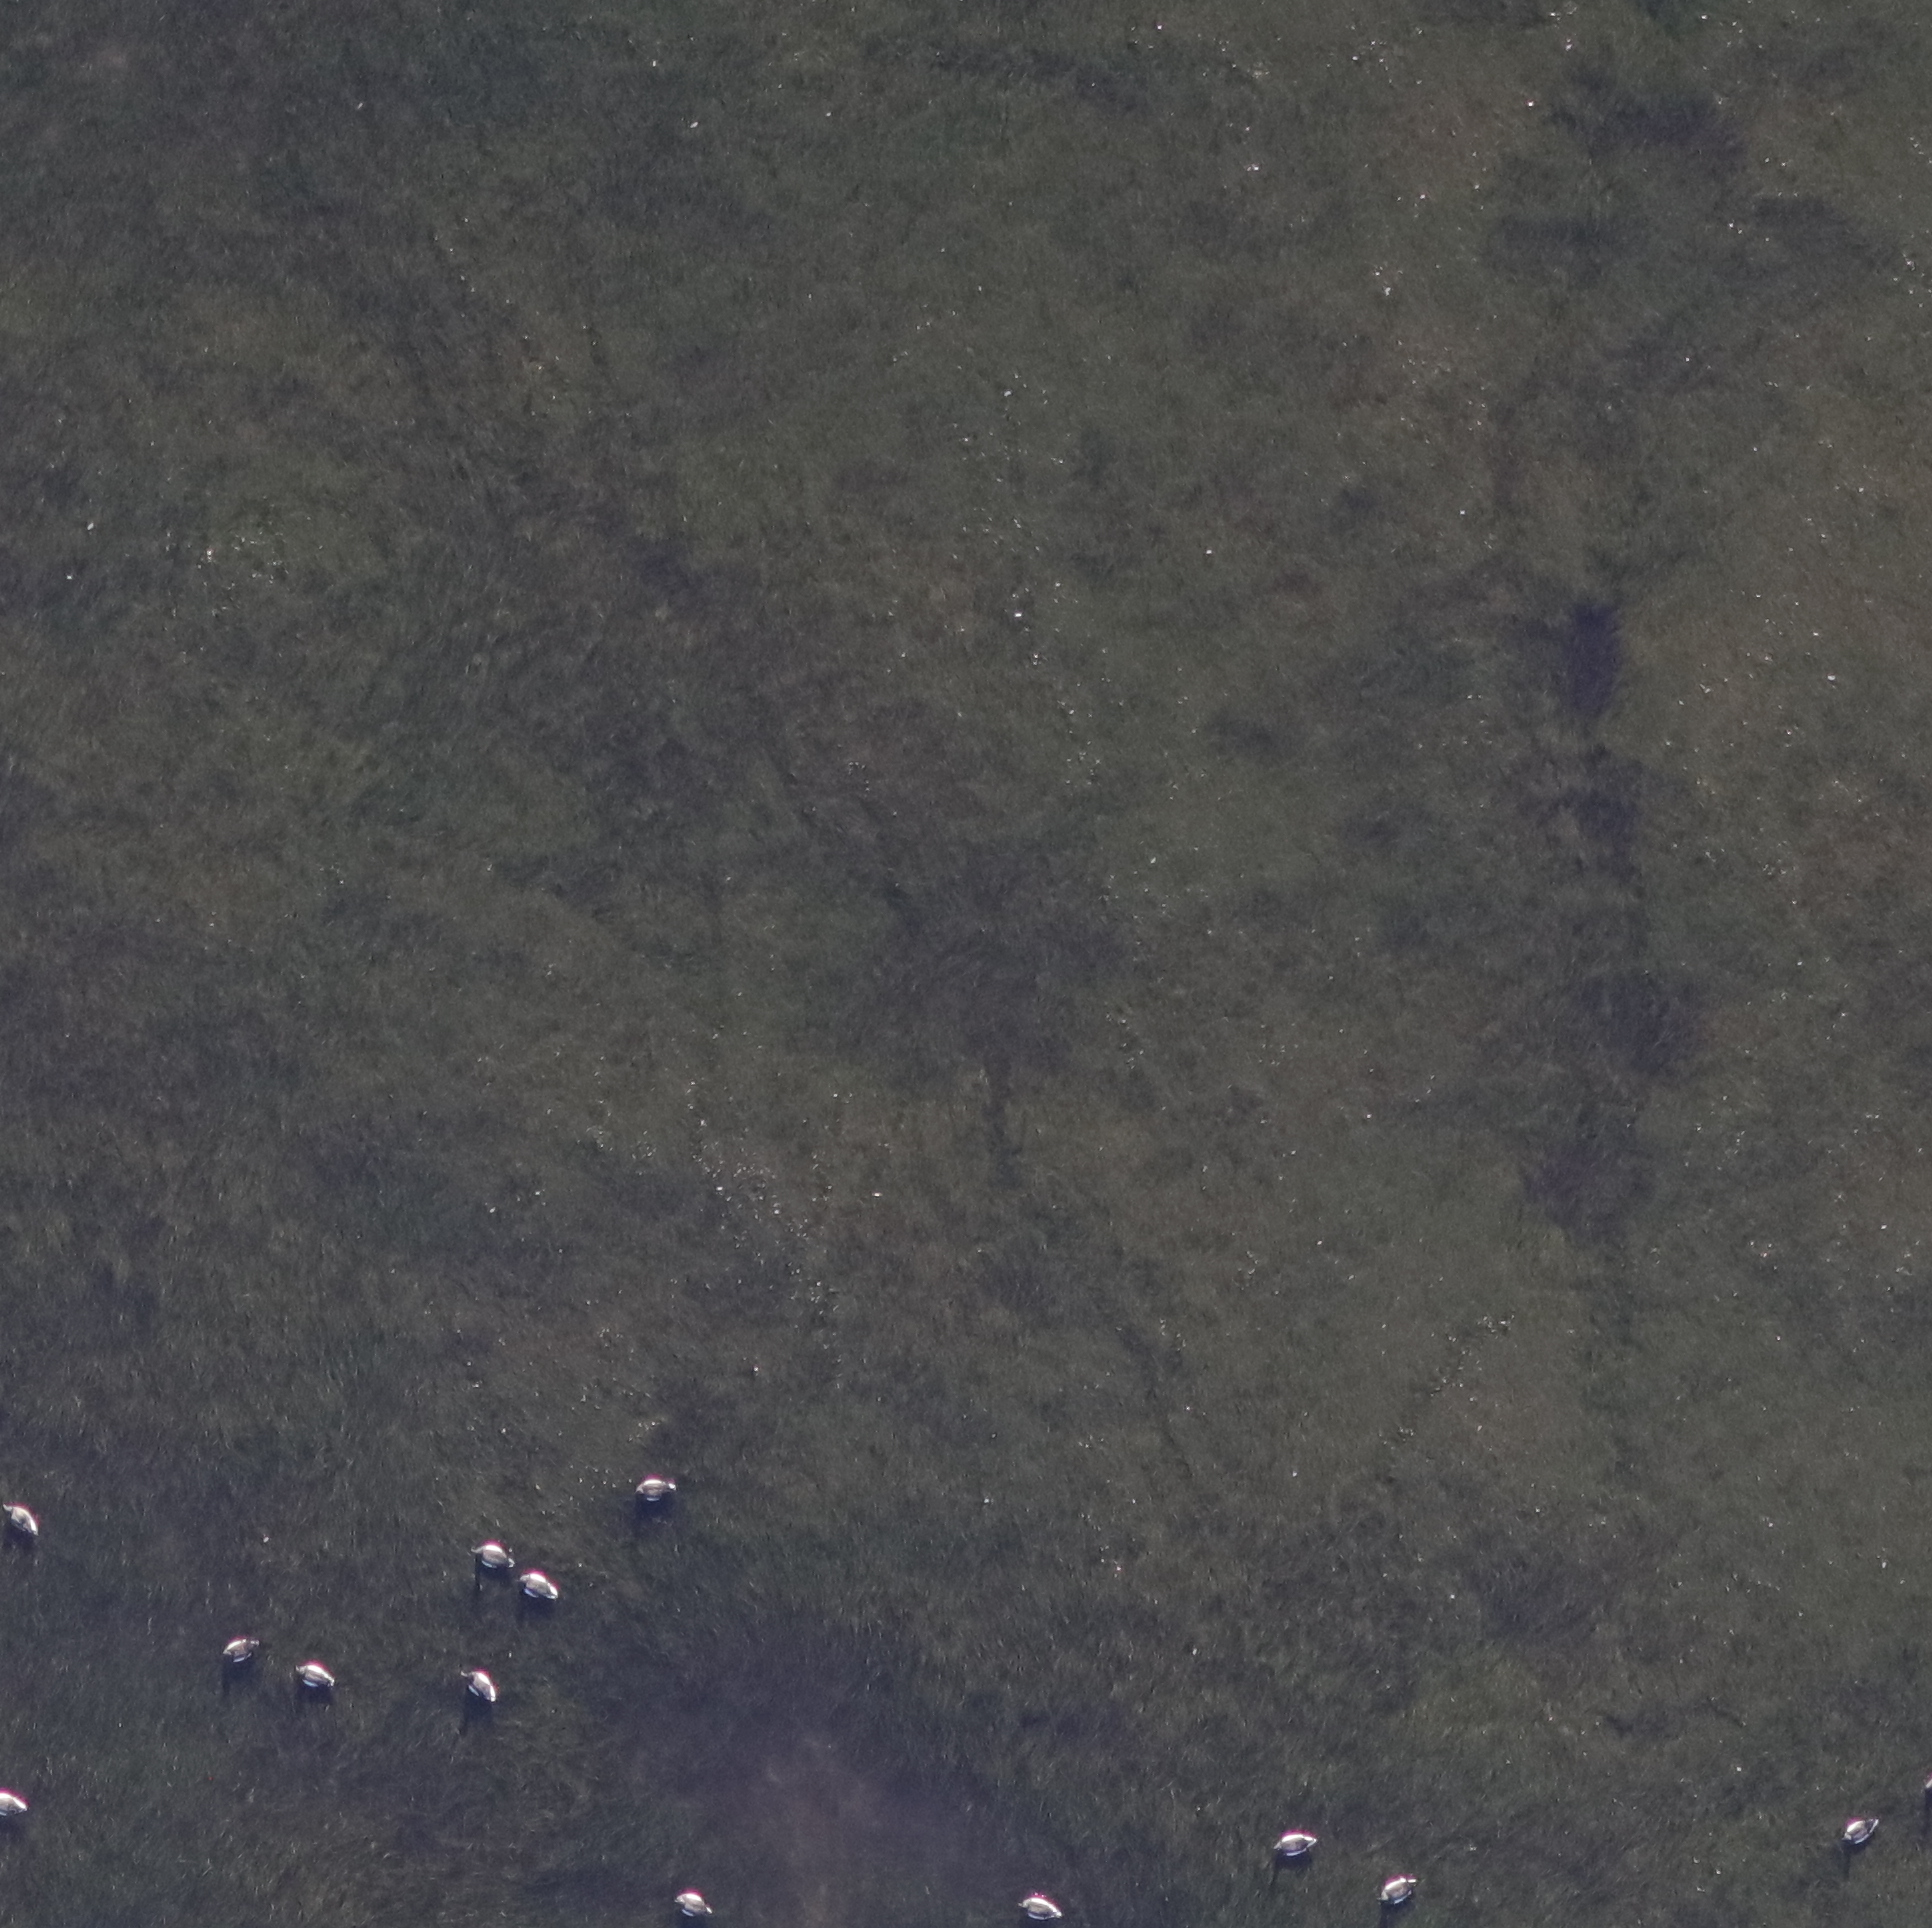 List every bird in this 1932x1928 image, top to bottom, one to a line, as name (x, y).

brant (653, 1490)
brant (18, 1521)
brant (491, 1556)
brant (538, 1586)
brant (242, 1649)
brant (314, 1675)
brant (480, 1685)
brant (5, 1804)
brant (1862, 1831)
brant (1295, 1844)
brant (1398, 1889)
brant (691, 1907)
brant (1039, 1907)